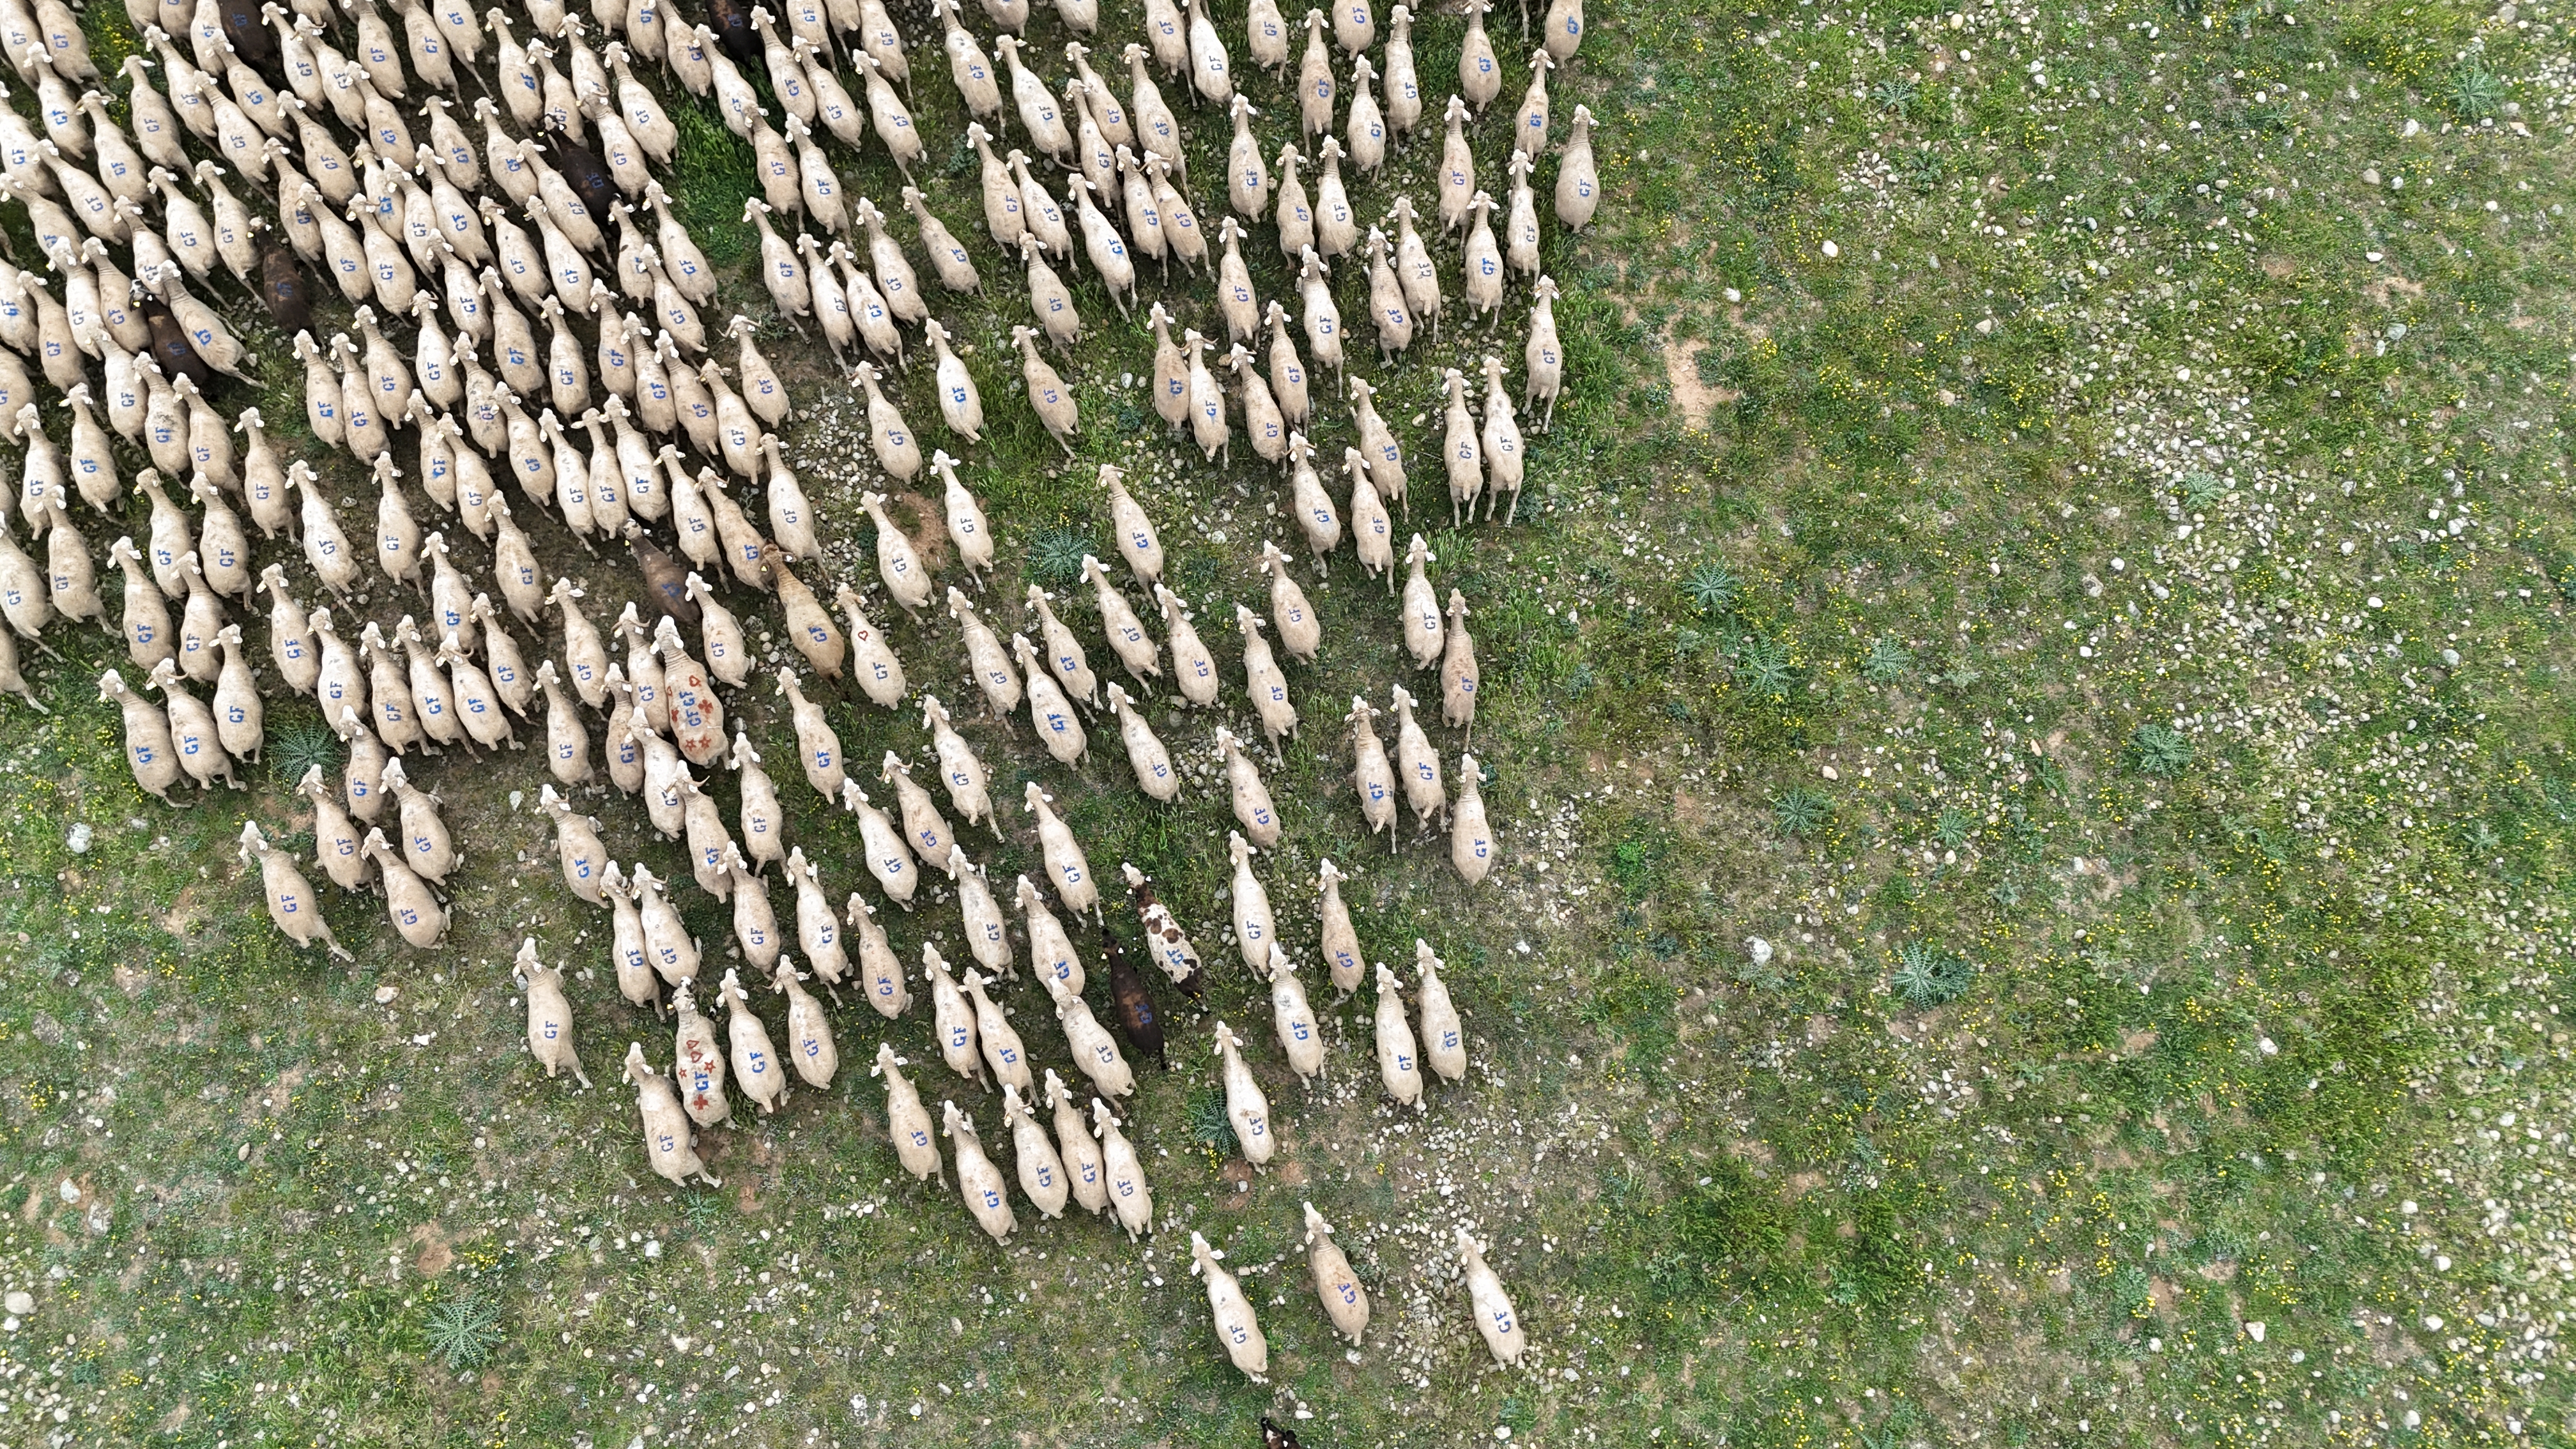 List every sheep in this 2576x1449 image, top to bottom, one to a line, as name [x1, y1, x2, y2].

sheep [0, 0, 43, 94]
sheep [29, 0, 116, 98]
sheep [124, 0, 164, 68]
sheep [158, 0, 197, 52]
sheep [190, 0, 229, 76]
sheep [216, 0, 276, 76]
sheep [290, 0, 355, 60]
sheep [338, 0, 384, 23]
sheep [342, 0, 415, 106]
sheep [386, 0, 428, 16]
sheep [390, 0, 470, 120]
sheep [433, 0, 497, 103]
sheep [525, 0, 566, 58]
sheep [591, 0, 642, 68]
sheep [626, 0, 673, 96]
sheep [644, 0, 712, 112]
sheep [704, 0, 772, 84]
sheep [786, 0, 844, 88]
sheep [823, 0, 862, 70]
sheep [856, 0, 919, 119]
sheep [931, 0, 1006, 140]
sheep [980, 0, 1030, 38]
sheep [1054, 0, 1098, 40]
sheep [1143, 0, 1199, 111]
sheep [1181, 0, 1234, 108]
sheep [1247, 0, 1288, 90]
sheep [1332, 0, 1375, 61]
sheep [1398, 0, 1422, 10]
sheep [1460, 0, 1502, 112]
sheep [1519, 0, 1545, 46]
sheep [1542, 0, 1584, 69]
sheep [261, 2, 325, 125]
sheep [1383, 4, 1422, 162]
sheep [750, 5, 820, 128]
sheep [485, 7, 544, 141]
sheep [1298, 8, 1336, 172]
sheep [555, 12, 615, 124]
sheep [290, 13, 366, 138]
sheep [693, 23, 757, 147]
sheep [144, 24, 234, 166]
sheep [205, 27, 302, 162]
sheep [993, 34, 1081, 171]
sheep [786, 35, 865, 153]
sheep [524, 38, 590, 156]
sheep [600, 41, 680, 179]
sheep [24, 41, 98, 169]
sheep [1064, 41, 1138, 151]
sheep [1118, 42, 1193, 210]
sheep [1514, 48, 1555, 167]
sheep [852, 49, 927, 194]
sheep [1347, 54, 1385, 187]
sheep [117, 54, 213, 202]
sheep [345, 61, 417, 171]
sheep [192, 68, 280, 209]
sheep [575, 75, 653, 200]
sheep [1062, 77, 1126, 238]
sheep [0, 80, 78, 218]
sheep [74, 90, 165, 228]
sheep [276, 90, 361, 213]
sheep [1228, 93, 1268, 224]
sheep [419, 95, 488, 208]
sheep [738, 95, 806, 234]
sheep [1438, 94, 1475, 261]
sheep [474, 97, 539, 211]
sheep [1555, 104, 1601, 232]
sheep [785, 112, 860, 265]
sheep [538, 113, 626, 221]
sheep [967, 122, 1028, 274]
sheep [1315, 135, 1357, 277]
sheep [260, 137, 333, 295]
sheep [346, 137, 406, 243]
sheep [30, 139, 131, 246]
sheep [516, 138, 617, 278]
sheep [1276, 142, 1315, 270]
sheep [416, 142, 512, 289]
sheep [1115, 144, 1168, 286]
sheep [1005, 149, 1081, 280]
sheep [1505, 149, 1541, 289]
sheep [1132, 150, 1218, 285]
sheep [383, 156, 447, 305]
sheep [195, 160, 271, 312]
sheep [147, 167, 233, 310]
sheep [0, 172, 89, 274]
sheep [1067, 173, 1139, 324]
sheep [642, 179, 720, 311]
sheep [294, 182, 373, 307]
sheep [901, 186, 992, 303]
sheep [1461, 189, 1504, 334]
sheep [345, 193, 420, 328]
sheep [607, 193, 654, 308]
sheep [113, 194, 169, 306]
sheep [523, 195, 593, 320]
sheep [478, 196, 553, 335]
sheep [743, 196, 810, 345]
sheep [1387, 196, 1440, 346]
sheep [856, 197, 930, 330]
sheep [1218, 215, 1260, 350]
sheep [0, 222, 28, 269]
sheep [1363, 226, 1413, 370]
sheep [426, 227, 494, 349]
sheep [797, 233, 861, 382]
sheep [46, 235, 107, 356]
sheep [81, 236, 159, 363]
sheep [825, 241, 910, 375]
sheep [638, 244, 708, 372]
sheep [1295, 243, 1343, 401]
sheep [0, 256, 40, 356]
sheep [152, 260, 269, 390]
sheep [478, 265, 552, 413]
sheep [18, 270, 109, 426]
sheep [1521, 275, 1562, 435]
sheep [589, 278, 640, 417]
sheep [129, 279, 208, 398]
sheep [408, 289, 466, 417]
sheep [540, 294, 598, 425]
sheep [1264, 299, 1310, 437]
sheep [1147, 301, 1191, 432]
sheep [352, 304, 417, 429]
sheep [81, 311, 149, 454]
sheep [620, 311, 681, 448]
sheep [716, 314, 790, 429]
sheep [925, 318, 983, 446]
sheep [1011, 325, 1082, 461]
sheep [1177, 327, 1230, 469]
sheep [292, 329, 347, 450]
sheep [654, 329, 723, 477]
sheep [449, 331, 510, 459]
sheep [329, 332, 393, 467]
sheep [1228, 343, 1288, 478]
sheep [0, 345, 42, 445]
sheep [132, 352, 188, 489]
sheep [1479, 356, 1524, 528]
sheep [693, 358, 768, 484]
sheep [851, 361, 923, 485]
sheep [1441, 368, 1484, 530]
sheep [172, 373, 251, 513]
sheep [1348, 375, 1409, 526]
sheep [59, 382, 127, 513]
sheep [488, 381, 558, 525]
sheep [404, 388, 456, 512]
sheep [603, 393, 675, 530]
sheep [14, 403, 66, 541]
sheep [234, 406, 304, 548]
sheep [570, 407, 631, 539]
sheep [538, 408, 607, 560]
sheep [435, 412, 498, 548]
sheep [1282, 431, 1341, 578]
sheep [755, 433, 835, 593]
sheep [652, 444, 732, 594]
sheep [1342, 446, 1395, 598]
sheep [929, 449, 993, 595]
sheep [371, 451, 432, 612]
sheep [285, 459, 366, 625]
sheep [1091, 465, 1164, 610]
sheep [693, 466, 770, 595]
sheep [133, 466, 203, 609]
sheep [0, 467, 22, 548]
sheep [190, 471, 262, 617]
sheep [33, 485, 125, 639]
sheep [485, 490, 546, 645]
sheep [856, 491, 937, 631]
sheep [0, 509, 65, 663]
sheep [618, 518, 702, 627]
sheep [421, 531, 487, 661]
sheep [1398, 532, 1445, 671]
sheep [107, 536, 178, 671]
sheep [1261, 539, 1321, 665]
sheep [758, 544, 844, 692]
sheep [169, 551, 245, 686]
sheep [1080, 553, 1162, 699]
sheep [256, 562, 321, 700]
sheep [685, 571, 751, 687]
sheep [544, 577, 610, 723]
sheep [831, 581, 908, 711]
sheep [1153, 583, 1219, 709]
sheep [1025, 584, 1104, 727]
sheep [948, 585, 1022, 741]
sheep [1440, 587, 1479, 752]
sheep [469, 593, 542, 727]
sheep [608, 601, 672, 737]
sheep [1236, 604, 1298, 772]
sheep [304, 608, 376, 748]
sheep [391, 614, 483, 763]
sheep [650, 614, 731, 769]
sheep [0, 617, 51, 714]
sheep [360, 622, 442, 756]
sheep [208, 623, 270, 765]
sheep [430, 631, 527, 750]
sheep [1012, 632, 1090, 773]
sheep [145, 657, 248, 792]
sheep [532, 660, 606, 794]
sheep [600, 662, 644, 801]
sheep [775, 667, 848, 804]
sheep [99, 669, 193, 808]
sheep [1106, 682, 1184, 805]
sheep [1390, 683, 1448, 833]
sheep [1344, 694, 1397, 855]
sheep [923, 695, 1005, 843]
sheep [338, 705, 387, 826]
sheep [624, 706, 685, 844]
sheep [1215, 725, 1282, 857]
sheep [731, 732, 788, 877]
sheep [874, 750, 956, 873]
sheep [1451, 753, 1492, 886]
sheep [379, 757, 464, 886]
sheep [658, 760, 735, 903]
sheep [296, 763, 386, 897]
sheep [842, 778, 918, 912]
sheep [1024, 781, 1104, 928]
sheep [534, 783, 610, 909]
sheep [239, 820, 356, 964]
sheep [360, 827, 452, 950]
sheep [1230, 830, 1275, 984]
sheep [716, 841, 775, 981]
sheep [948, 844, 1019, 982]
sheep [787, 846, 854, 1010]
sheep [1316, 858, 1365, 998]
sheep [597, 860, 668, 1023]
sheep [625, 862, 702, 988]
sheep [1121, 862, 1211, 1016]
sheep [1015, 874, 1085, 996]
sheep [846, 892, 913, 1020]
sheep [1101, 929, 1166, 1070]
sheep [513, 937, 592, 1088]
sheep [1416, 937, 1466, 1086]
sheep [923, 942, 992, 1093]
sheep [1268, 942, 1327, 1089]
sheep [762, 954, 839, 1090]
sheep [1375, 962, 1426, 1111]
sheep [956, 967, 1041, 1108]
sheep [716, 968, 790, 1114]
sheep [1047, 974, 1138, 1117]
sheep [667, 975, 736, 1129]
sheep [1214, 1020, 1274, 1176]
sheep [622, 1042, 722, 1189]
sheep [870, 1043, 949, 1192]
sheep [1044, 1068, 1119, 1225]
sheep [1003, 1083, 1068, 1219]
sheep [1092, 1097, 1153, 1244]
sheep [942, 1100, 1018, 1247]
sheep [1303, 1201, 1369, 1347]
sheep [1455, 1228, 1525, 1372]
sheep [1191, 1232, 1268, 1383]